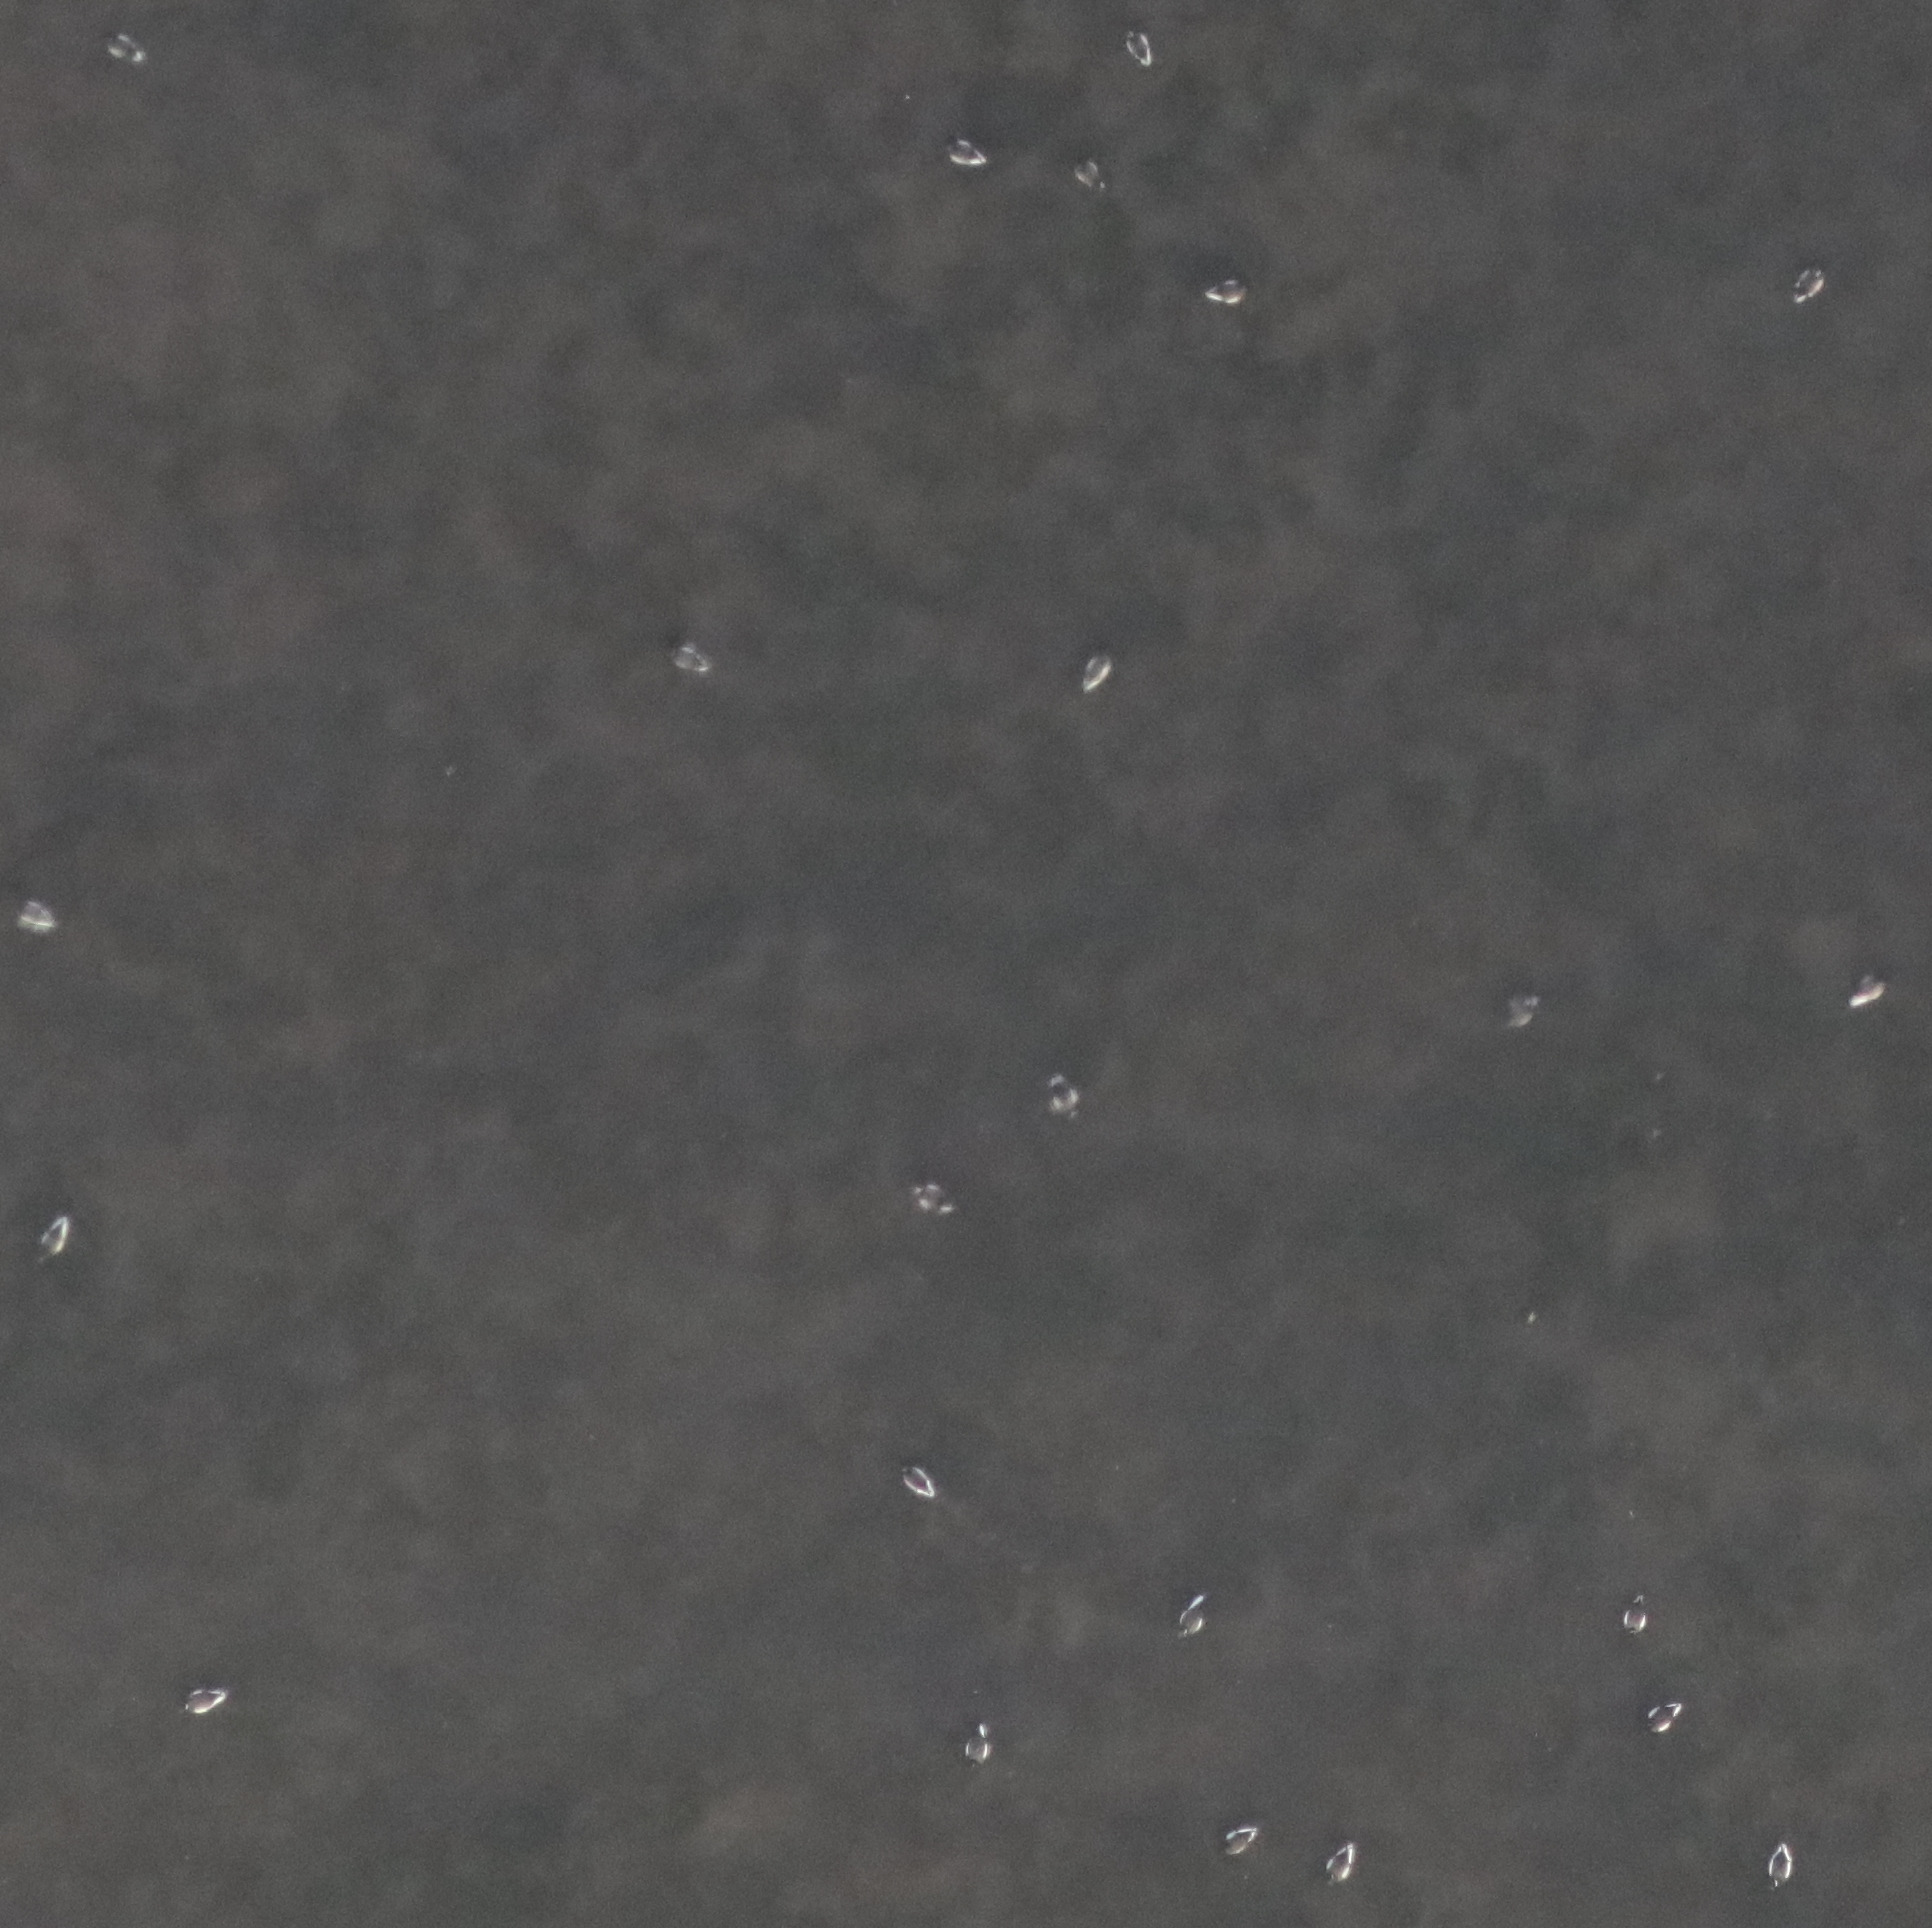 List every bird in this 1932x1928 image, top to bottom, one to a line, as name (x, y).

brant (1139, 47)
brant (125, 49)
brant (966, 151)
brant (1089, 174)
brant (1809, 285)
brant (1228, 292)
brant (683, 655)
brant (1096, 672)
brant (42, 913)
brant (1868, 991)
brant (1524, 1009)
brant (1062, 1097)
brant (937, 1195)
brant (55, 1239)
brant (917, 1481)
brant (1192, 1617)
brant (1634, 1618)
brant (205, 1702)
brant (1661, 1717)
brant (978, 1746)
brant (1238, 1843)
brant (1340, 1864)
brant (1779, 1866)